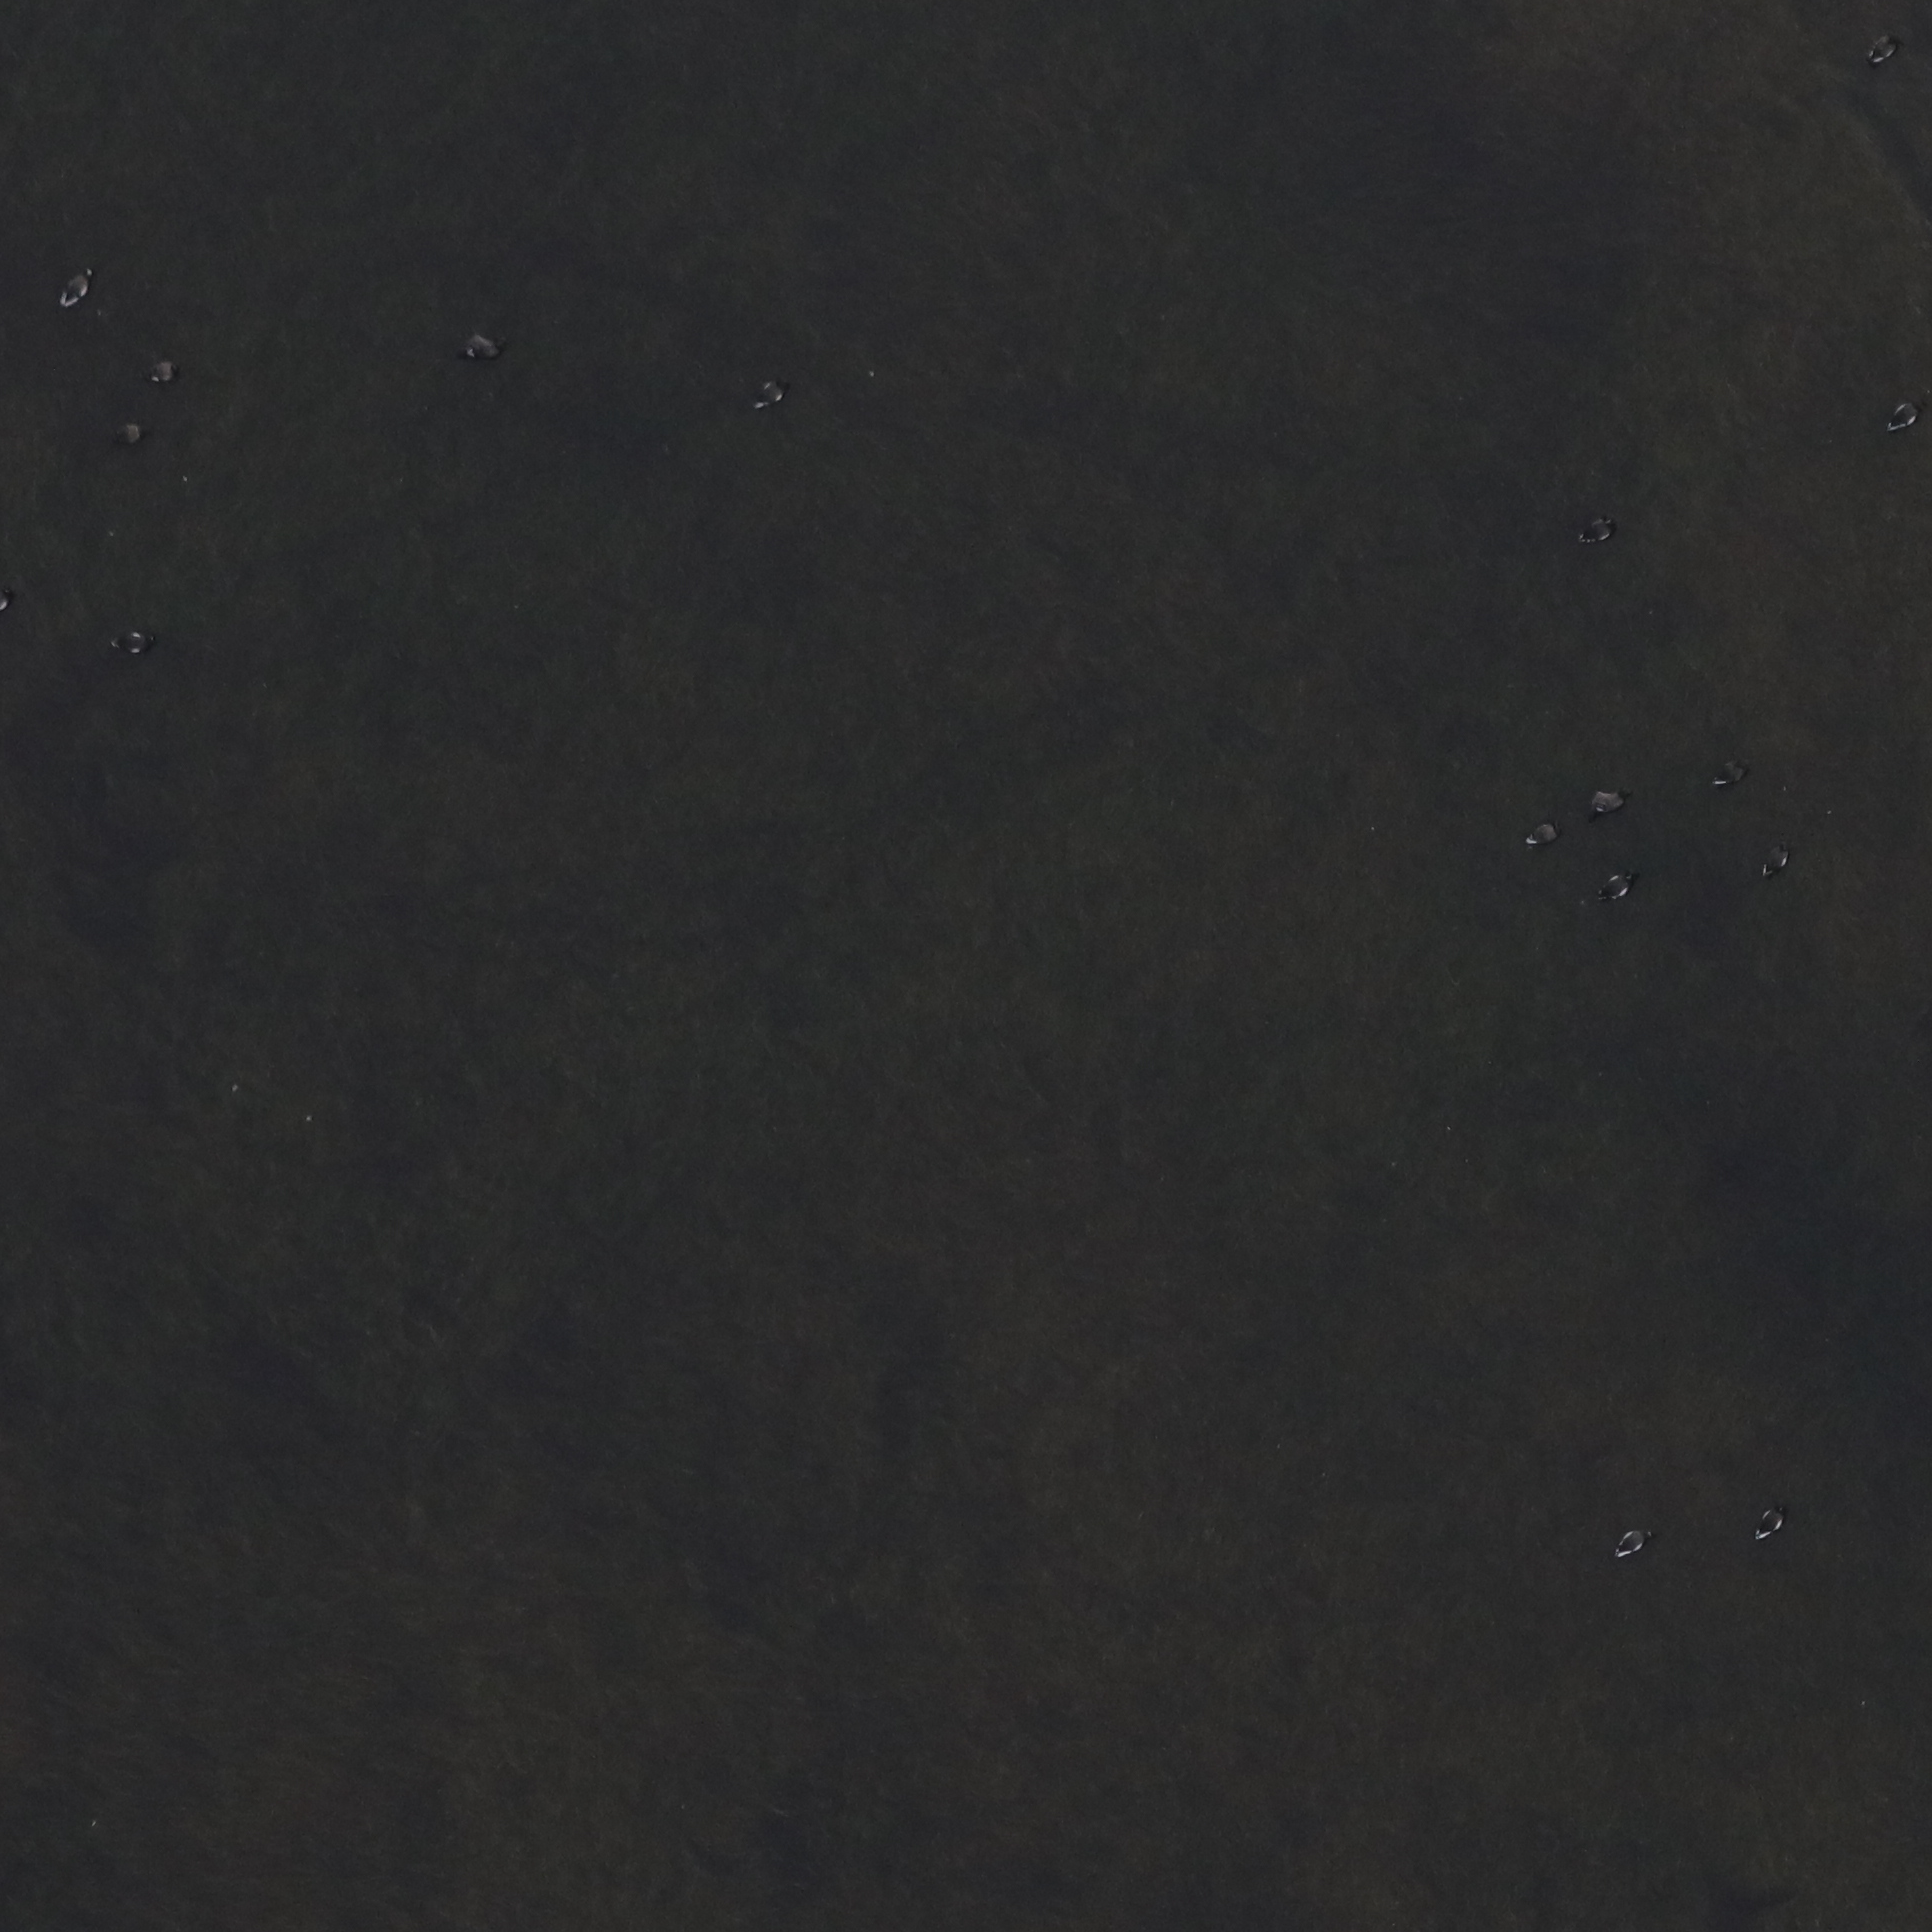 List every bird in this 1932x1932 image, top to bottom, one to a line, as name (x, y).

brant (1880, 49)
brant (77, 288)
brant (484, 347)
brant (162, 375)
brant (775, 390)
brant (1904, 415)
brant (124, 435)
brant (1595, 531)
brant (136, 644)
brant (1734, 770)
brant (1608, 805)
brant (1542, 835)
brant (1778, 862)
brant (1616, 885)
brant (1767, 1522)
brant (1633, 1543)